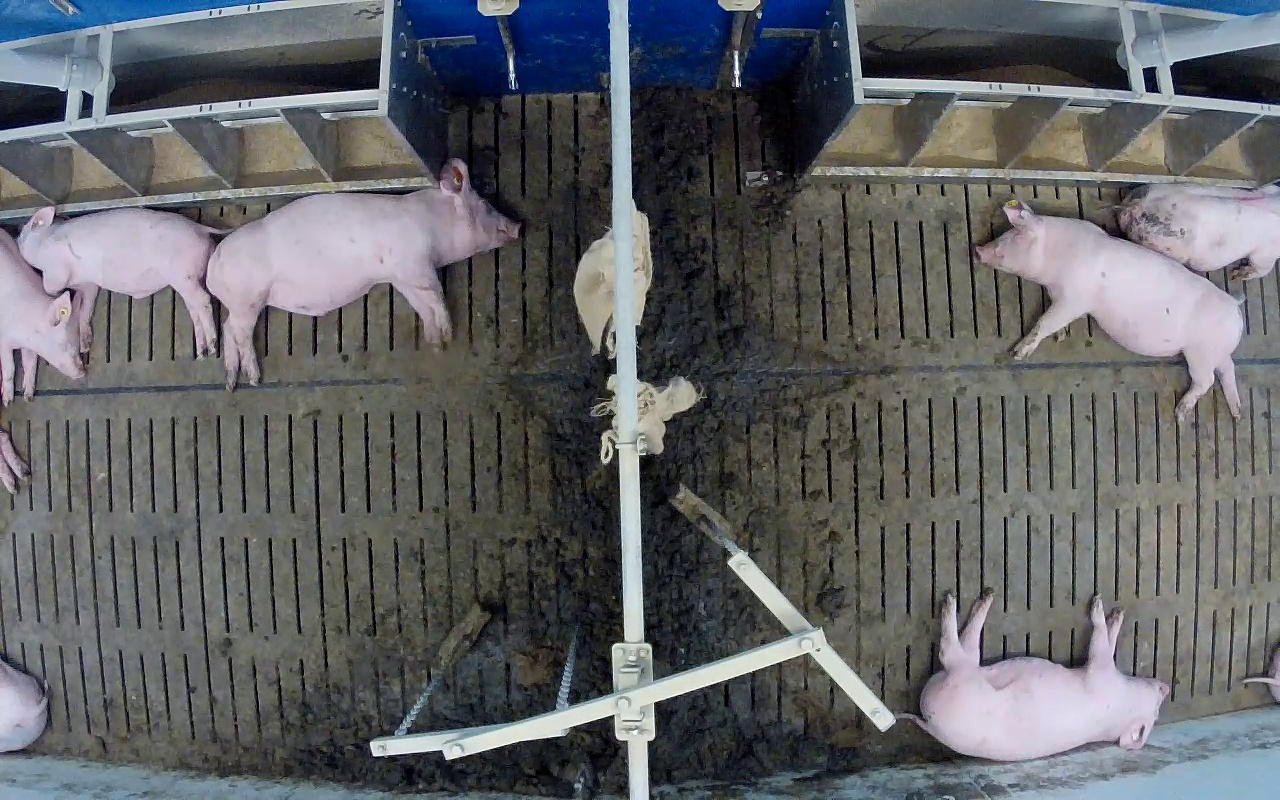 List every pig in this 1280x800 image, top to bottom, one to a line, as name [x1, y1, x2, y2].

pig [206, 156, 523, 395]
pig [1097, 180, 1278, 281]
pig [971, 198, 1248, 427]
pig [19, 206, 232, 364]
pig [1, 224, 87, 409]
pig [894, 584, 1169, 760]
pig [1, 660, 51, 754]